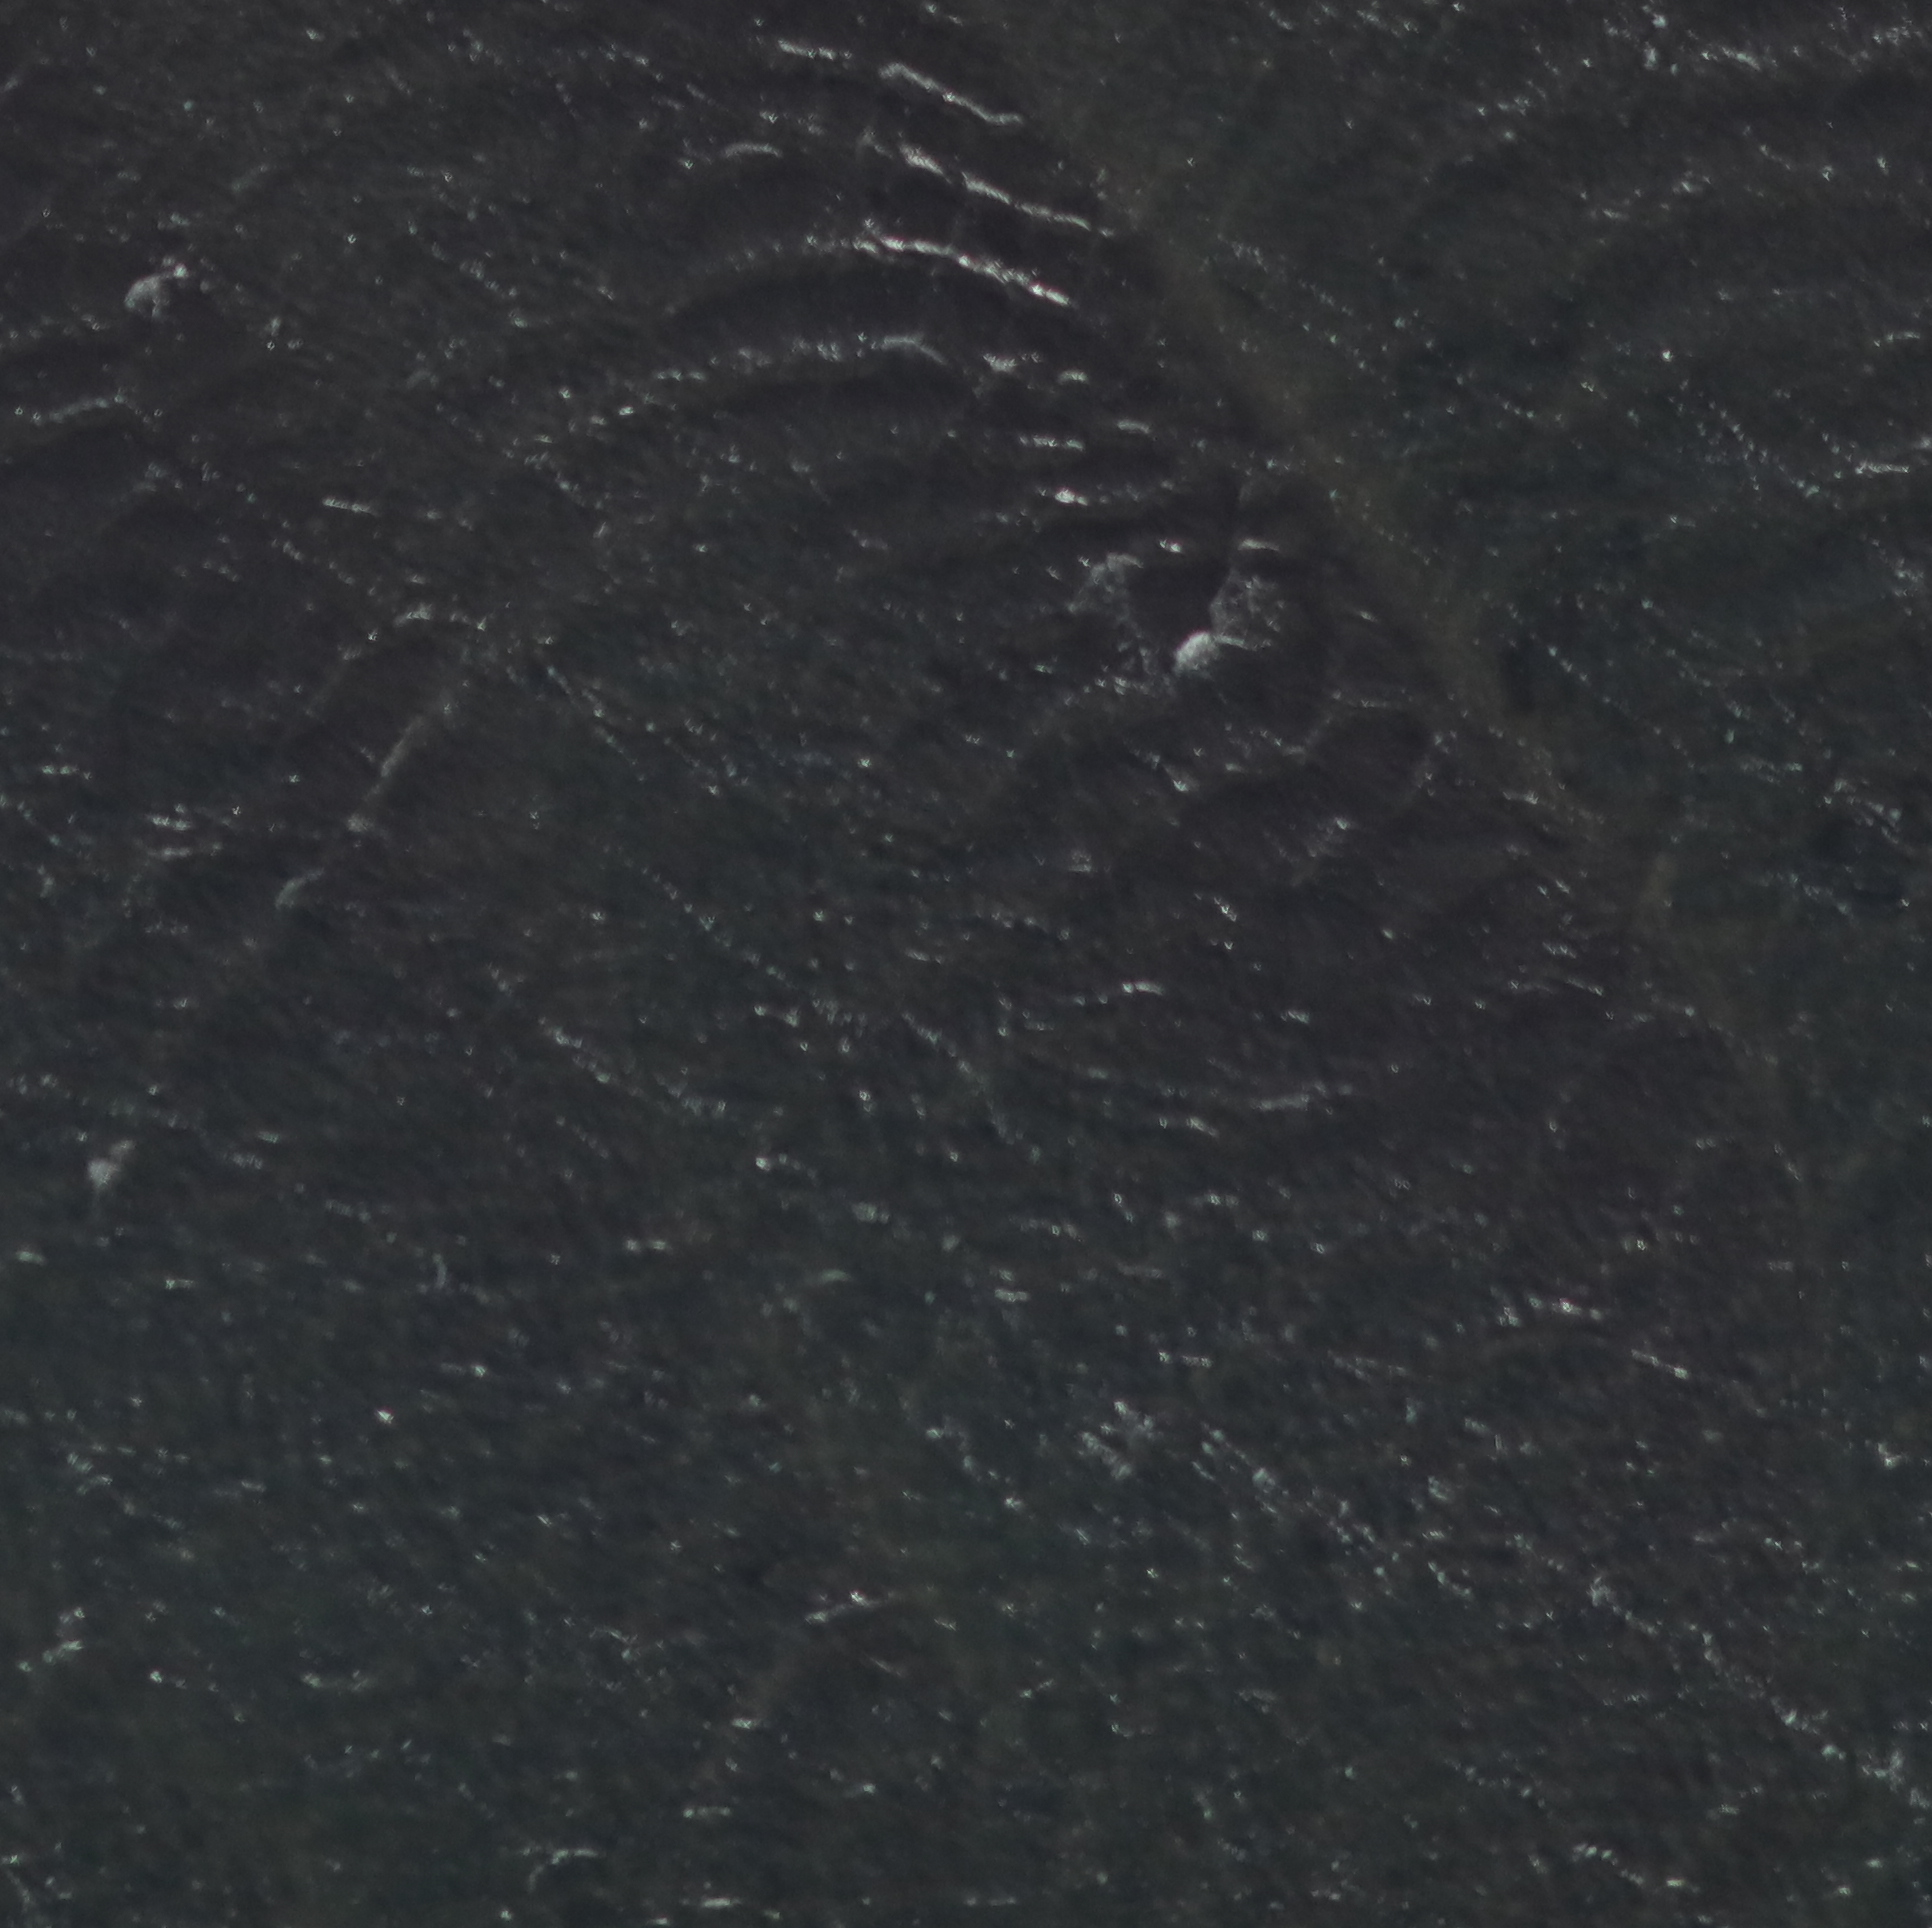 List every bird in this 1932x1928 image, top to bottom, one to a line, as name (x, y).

None